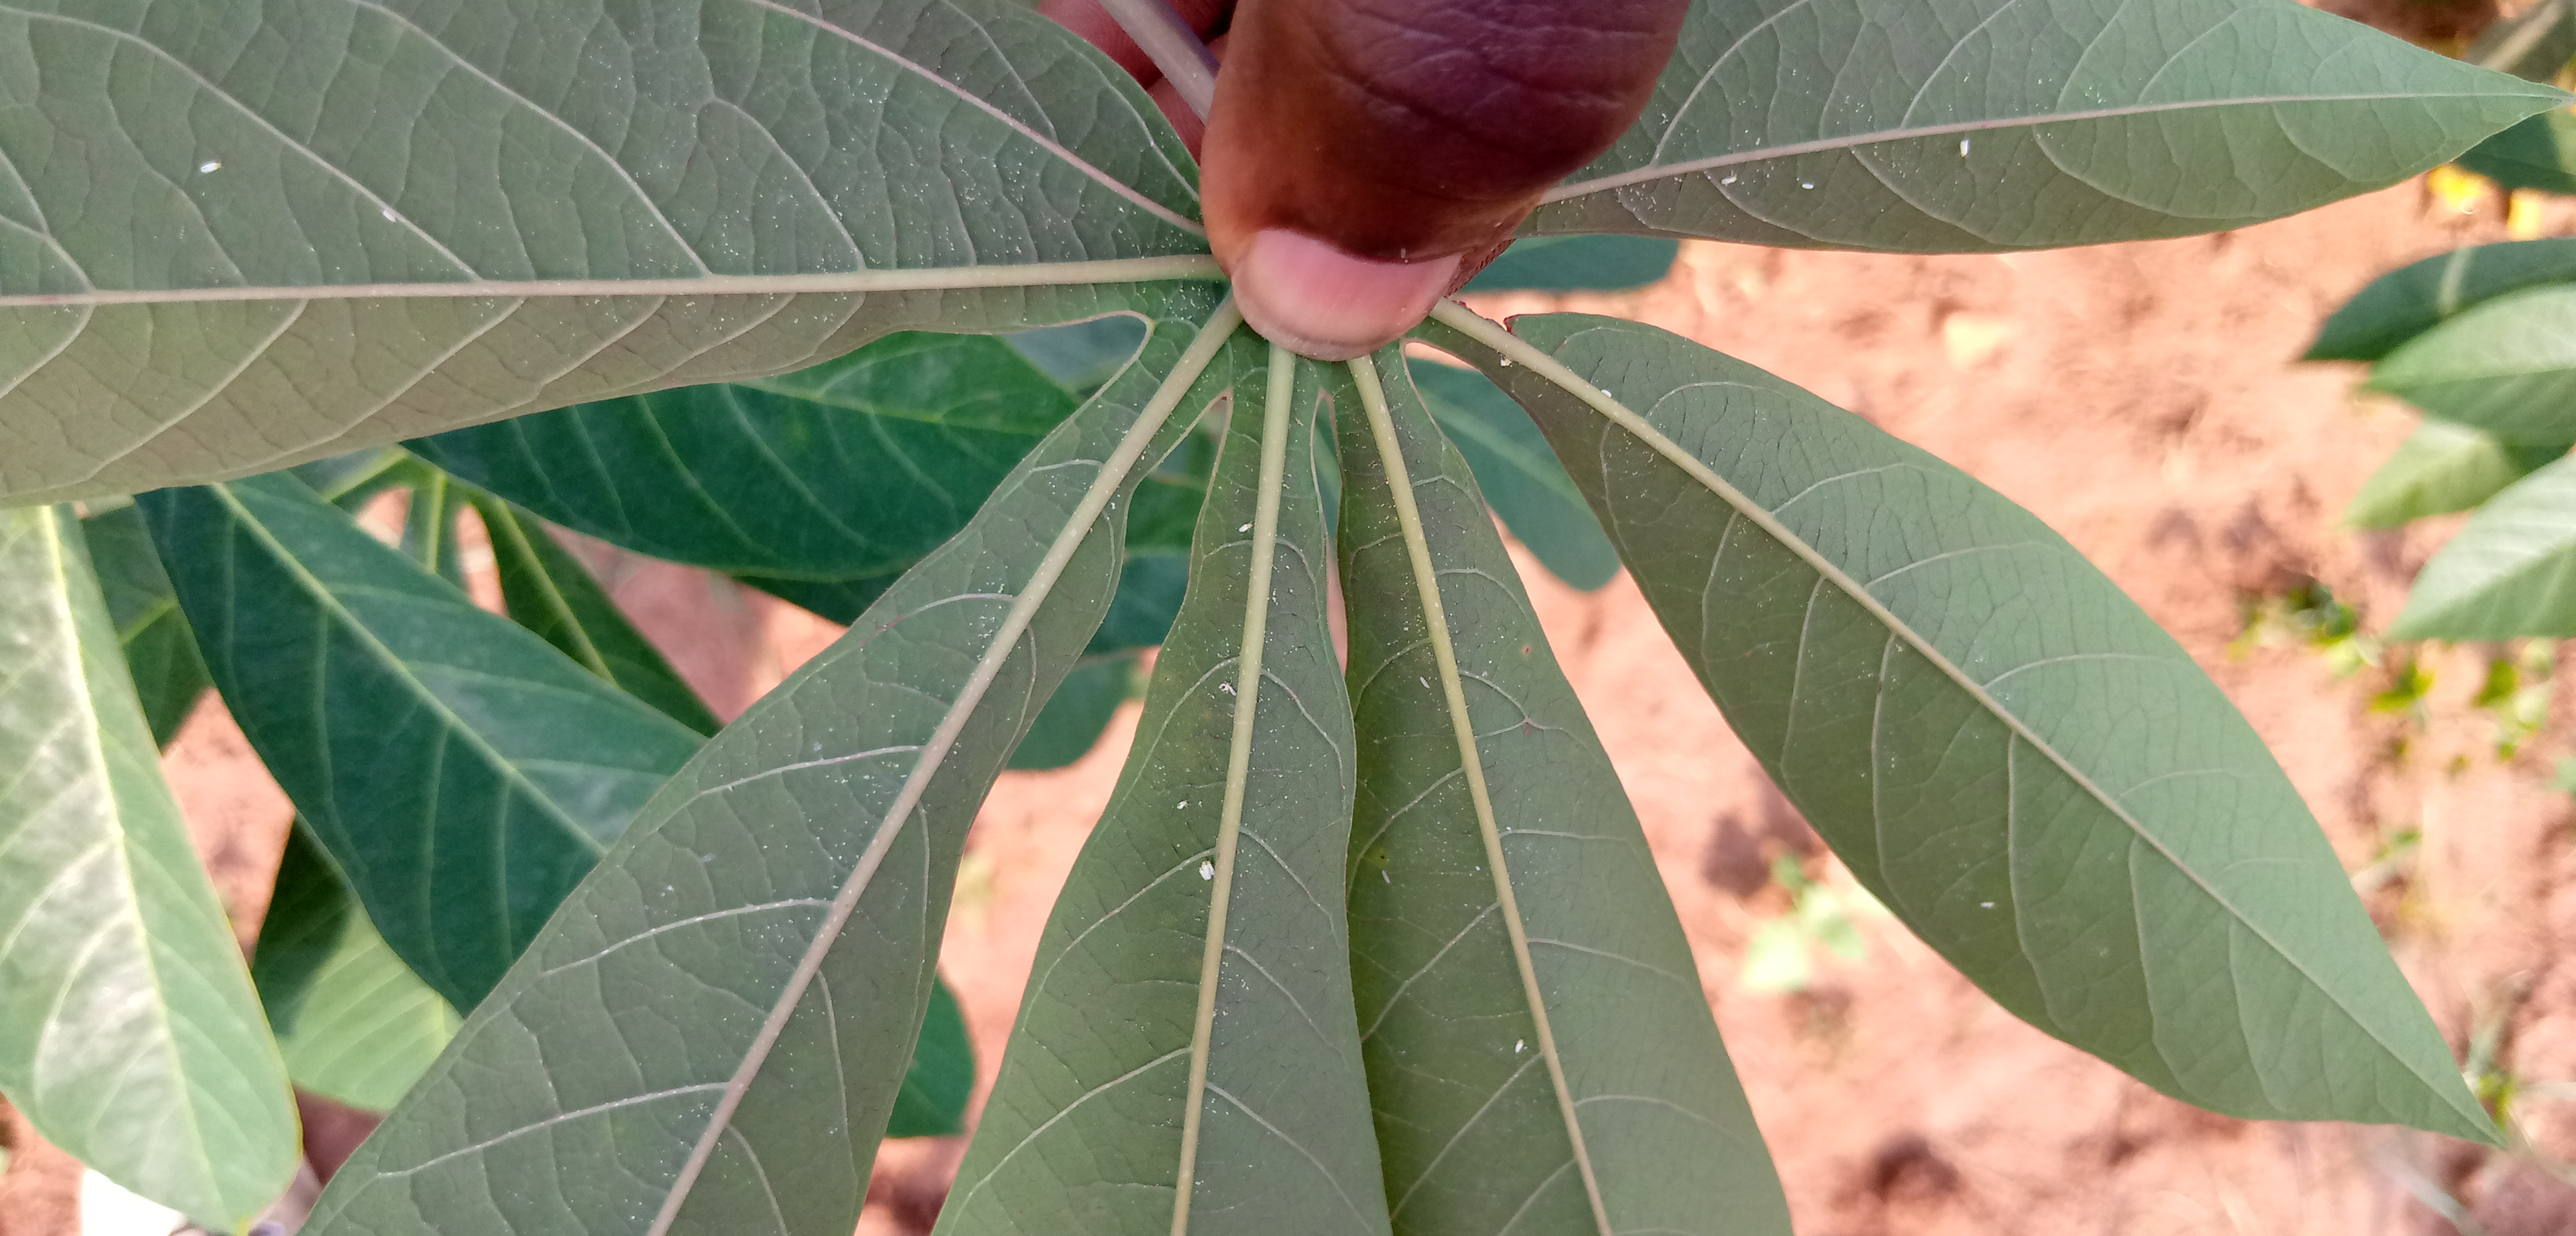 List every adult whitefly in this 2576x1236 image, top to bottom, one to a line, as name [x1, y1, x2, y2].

whitefly [1955, 137, 1973, 160]
whitefly [197, 161, 223, 176]
whitefly [1719, 172, 1739, 191]
whitefly [1798, 180, 1817, 192]
whitefly [381, 207, 400, 224]
whitefly [1497, 353, 1515, 371]
whitefly [1597, 386, 1615, 400]
whitefly [1235, 518, 1254, 538]
whitefly [1218, 679, 1239, 700]
whitefly [1172, 798, 1189, 814]
whitefly [1197, 857, 1217, 885]
whitefly [1978, 899, 1998, 912]
whitefly [1510, 1035, 1528, 1058]